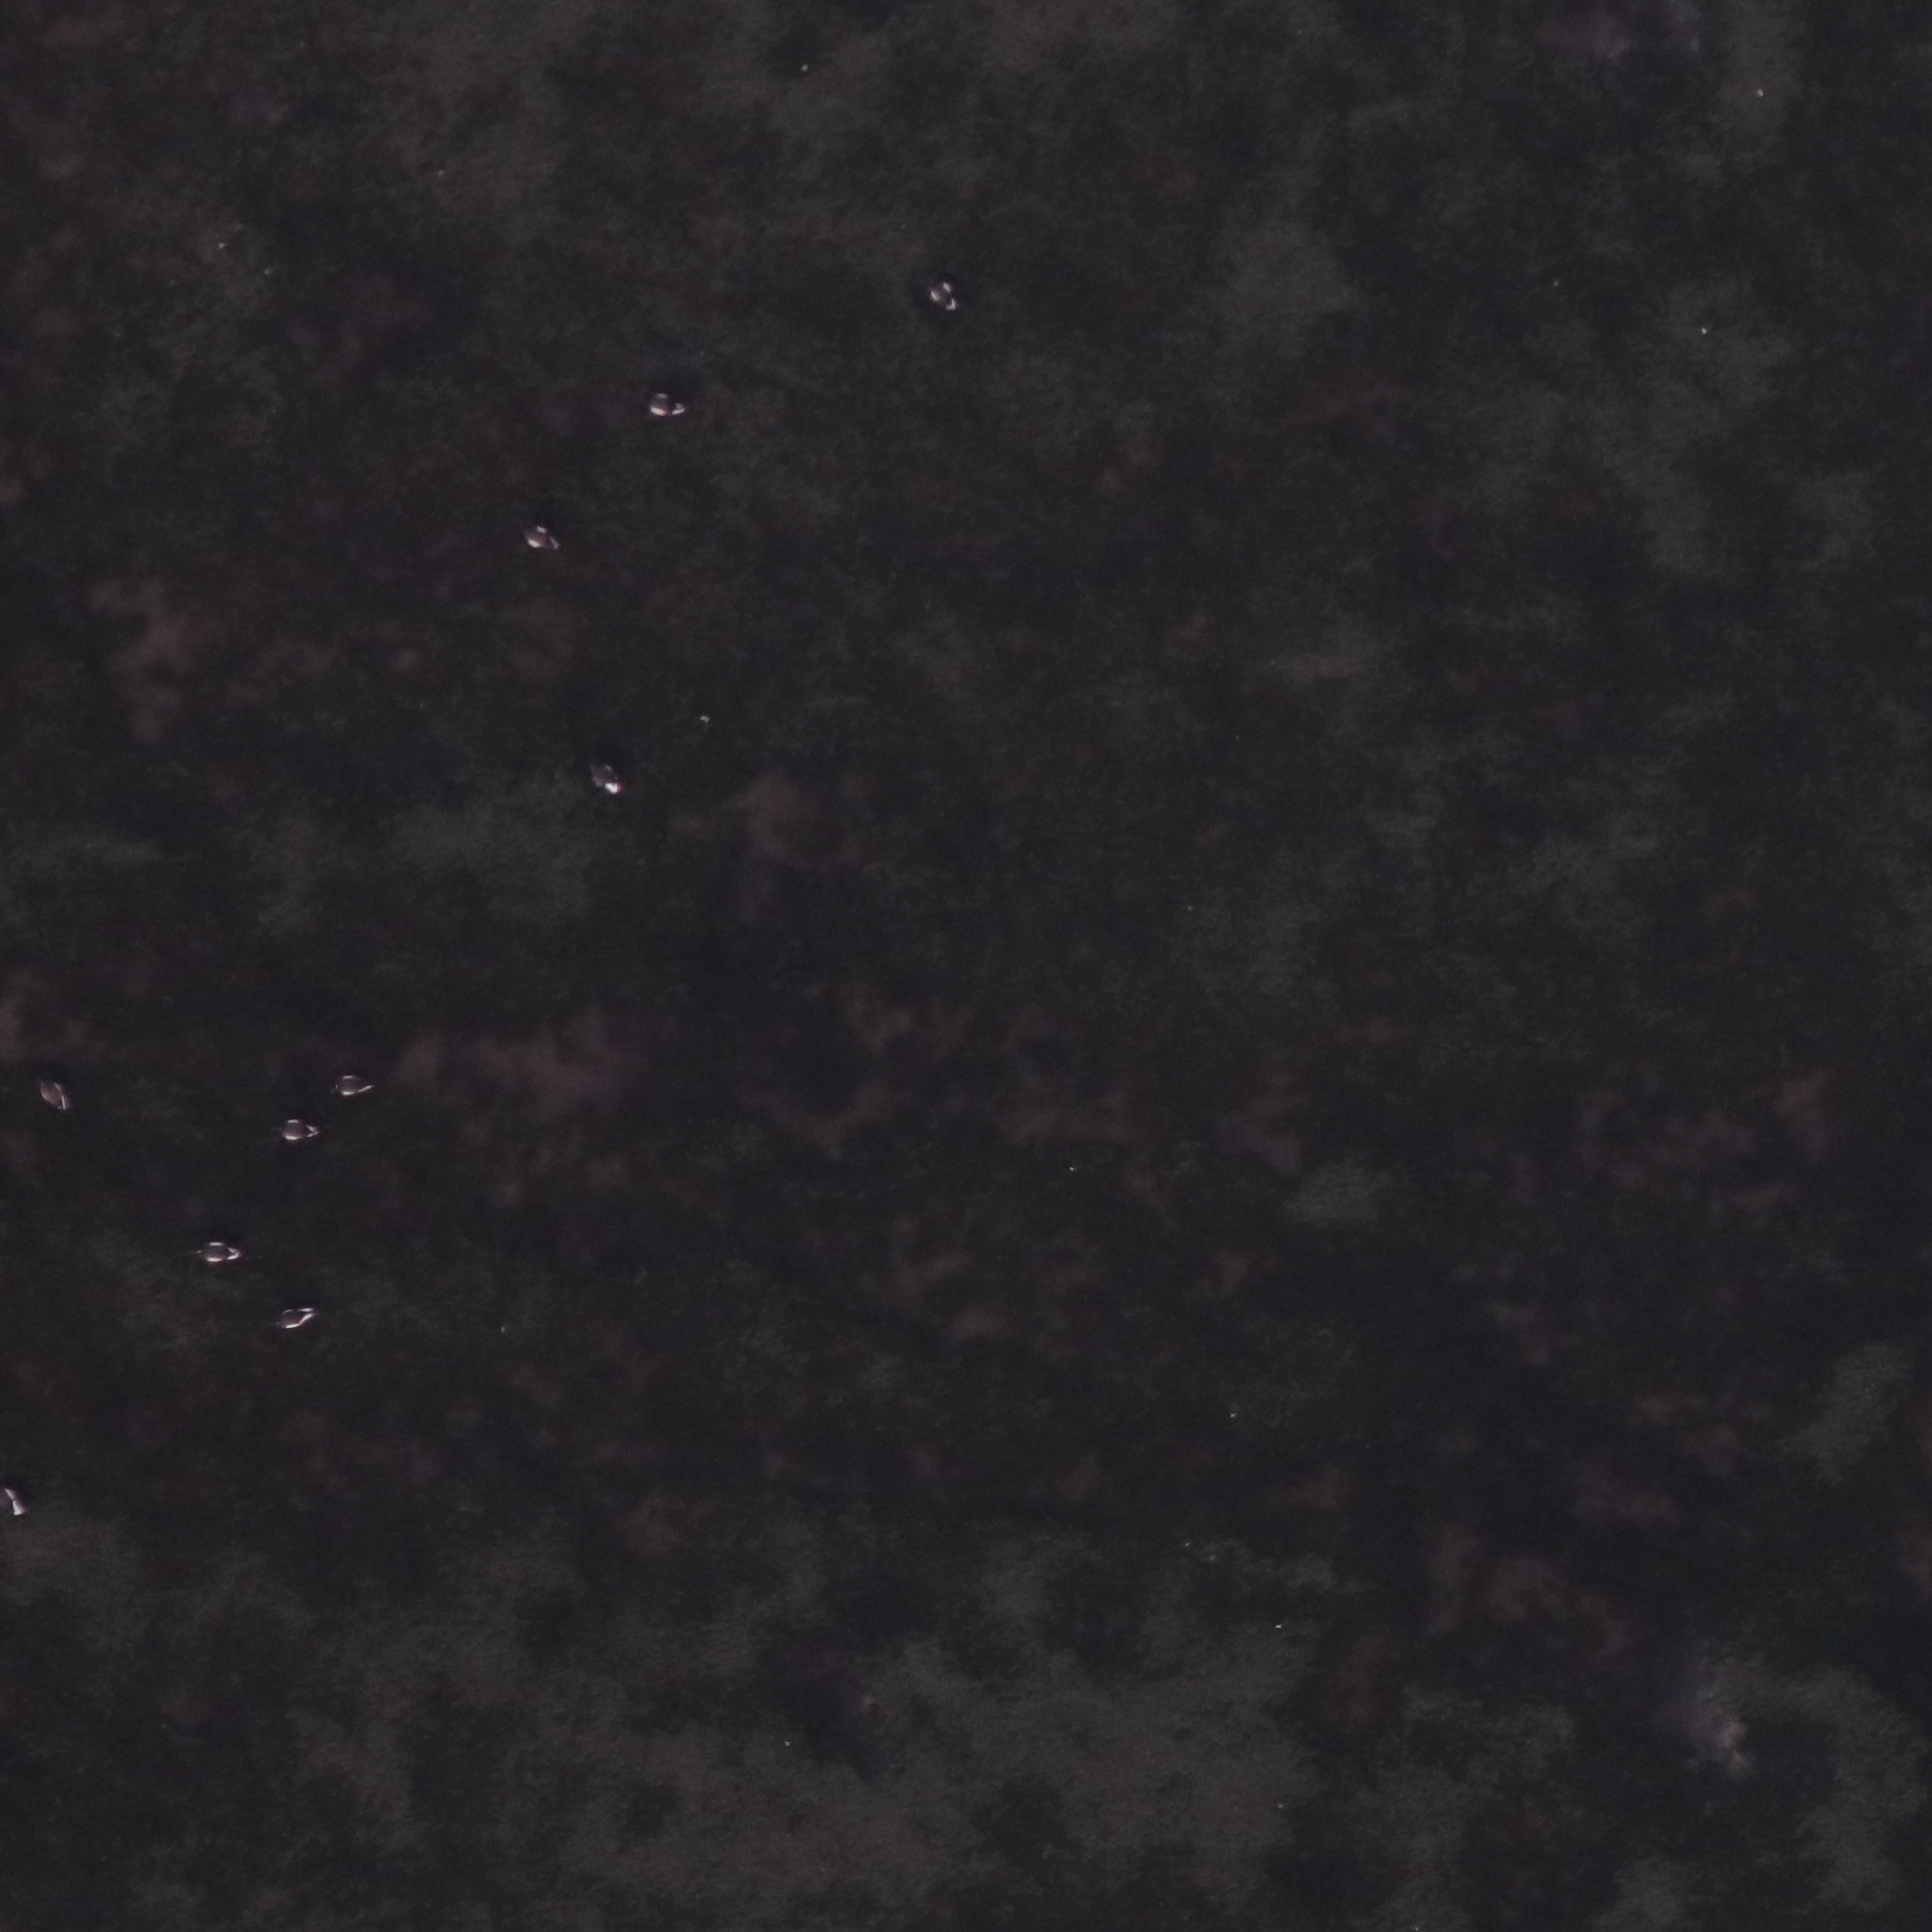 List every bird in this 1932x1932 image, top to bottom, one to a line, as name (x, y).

brant (944, 296)
brant (665, 404)
brant (540, 536)
brant (603, 777)
brant (352, 1084)
brant (52, 1093)
brant (296, 1129)
brant (217, 1253)
brant (295, 1317)
brant (7, 1499)